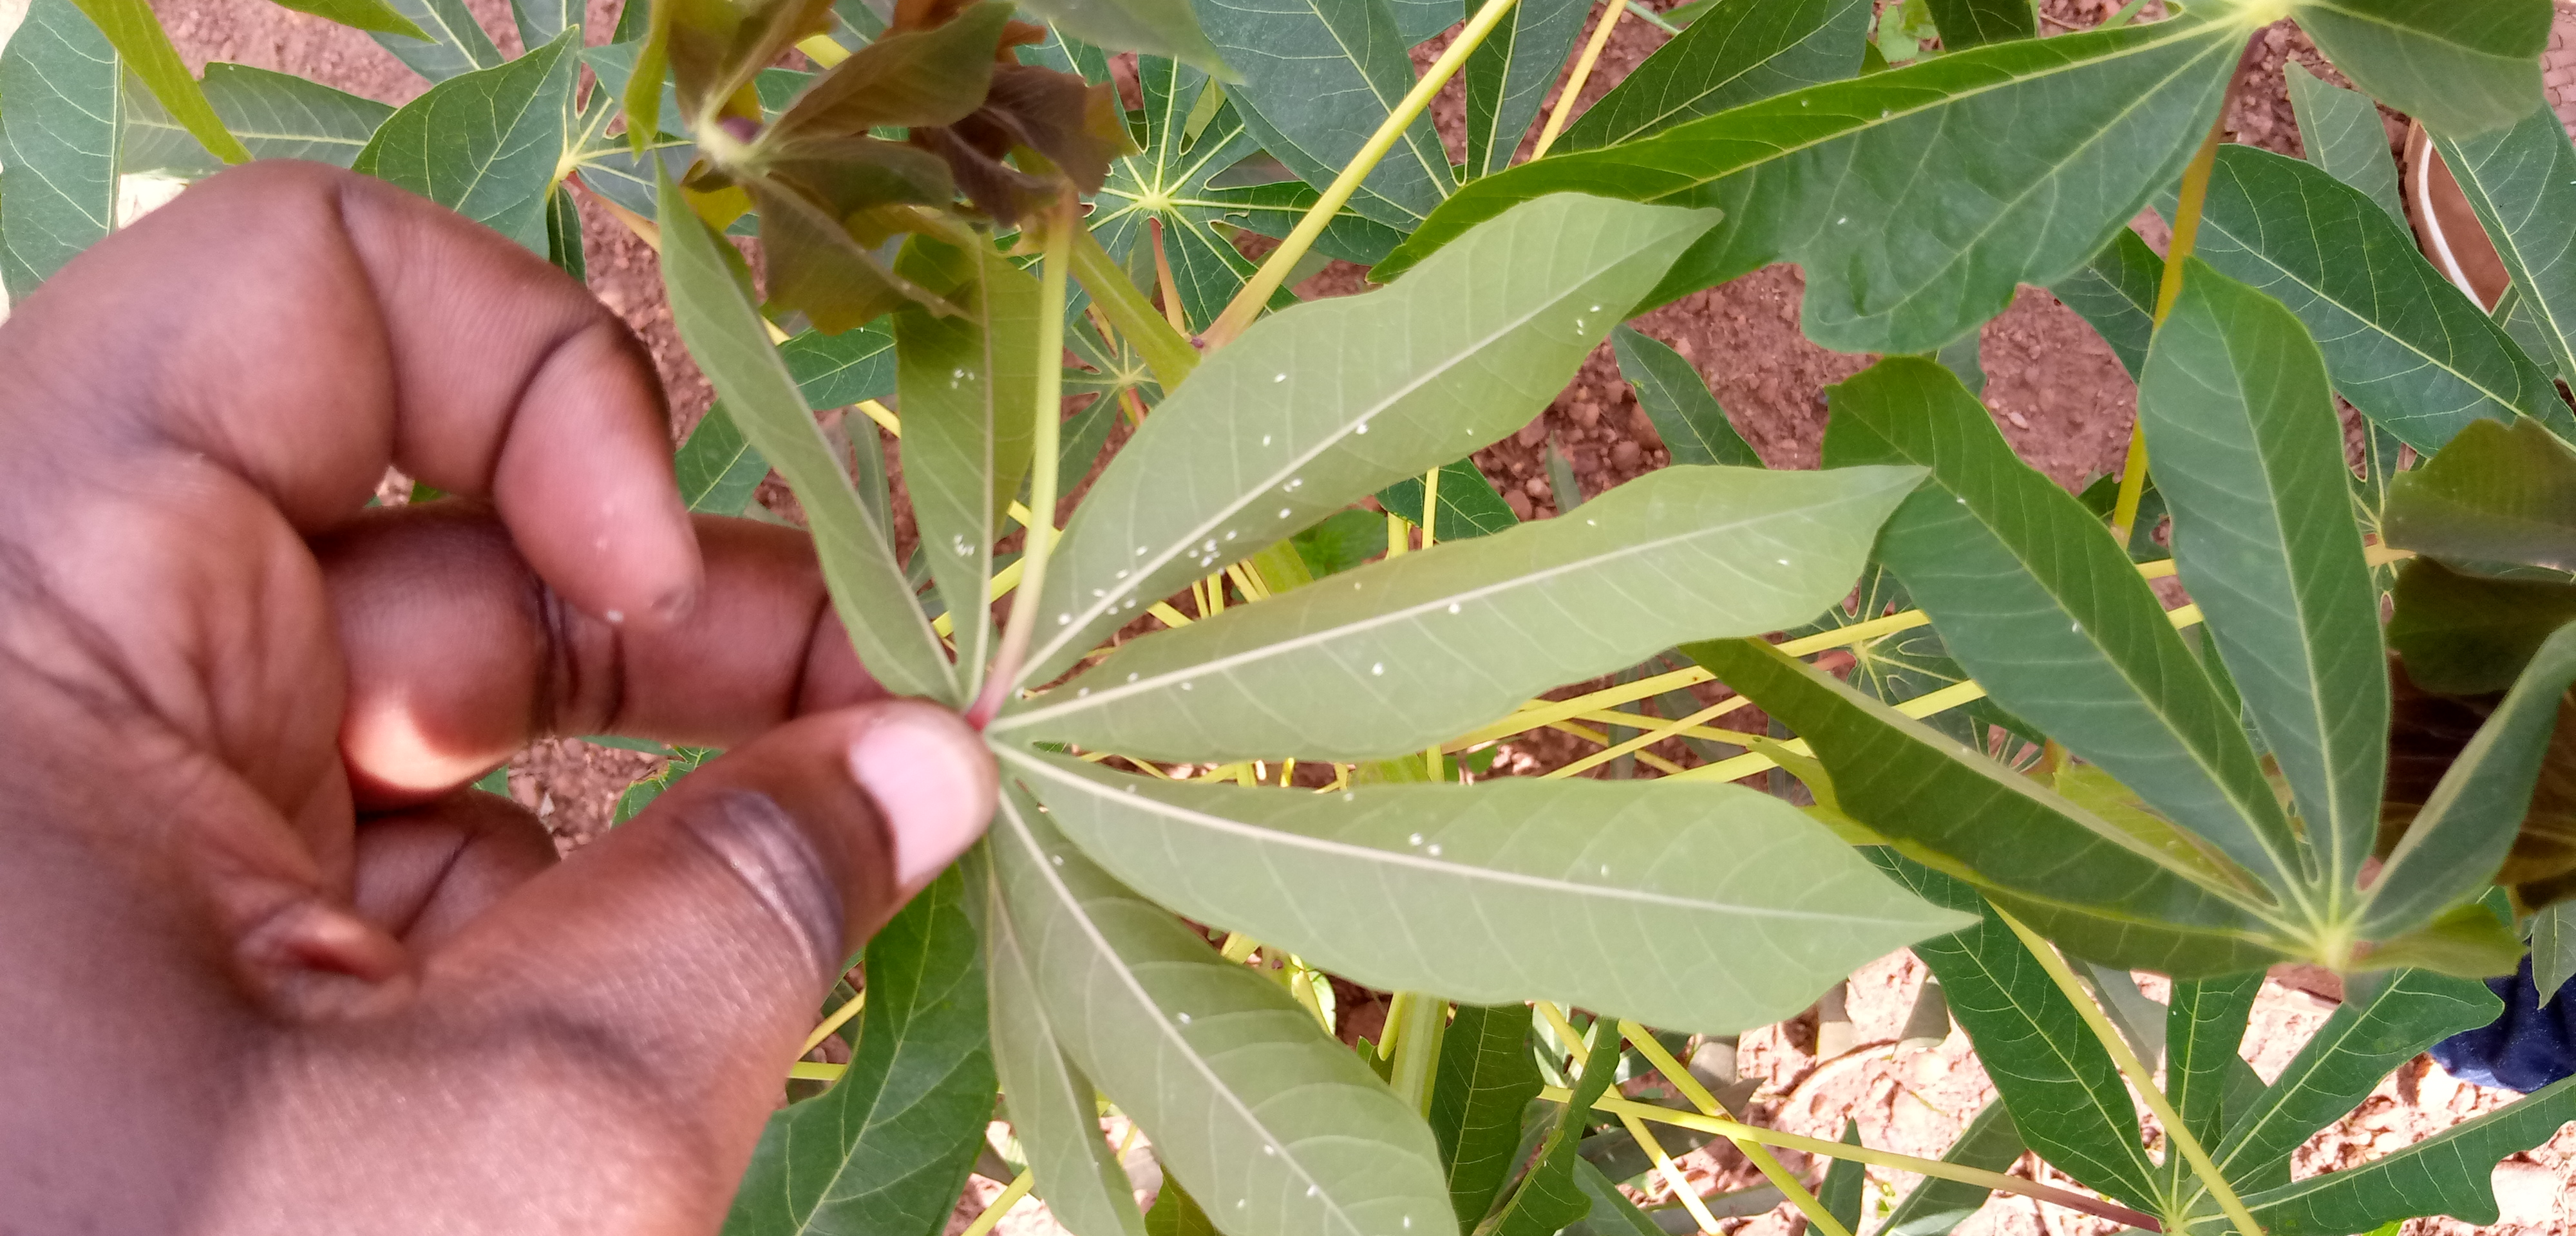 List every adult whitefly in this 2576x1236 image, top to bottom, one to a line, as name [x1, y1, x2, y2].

whitefly [1835, 216, 1847, 227]
whitefly [1587, 304, 1602, 314]
whitefly [1574, 317, 1584, 328]
whitefly [858, 325, 867, 334]
whitefly [1575, 329, 1584, 337]
whitefly [1955, 497, 1967, 505]
whitefly [2070, 621, 2081, 635]